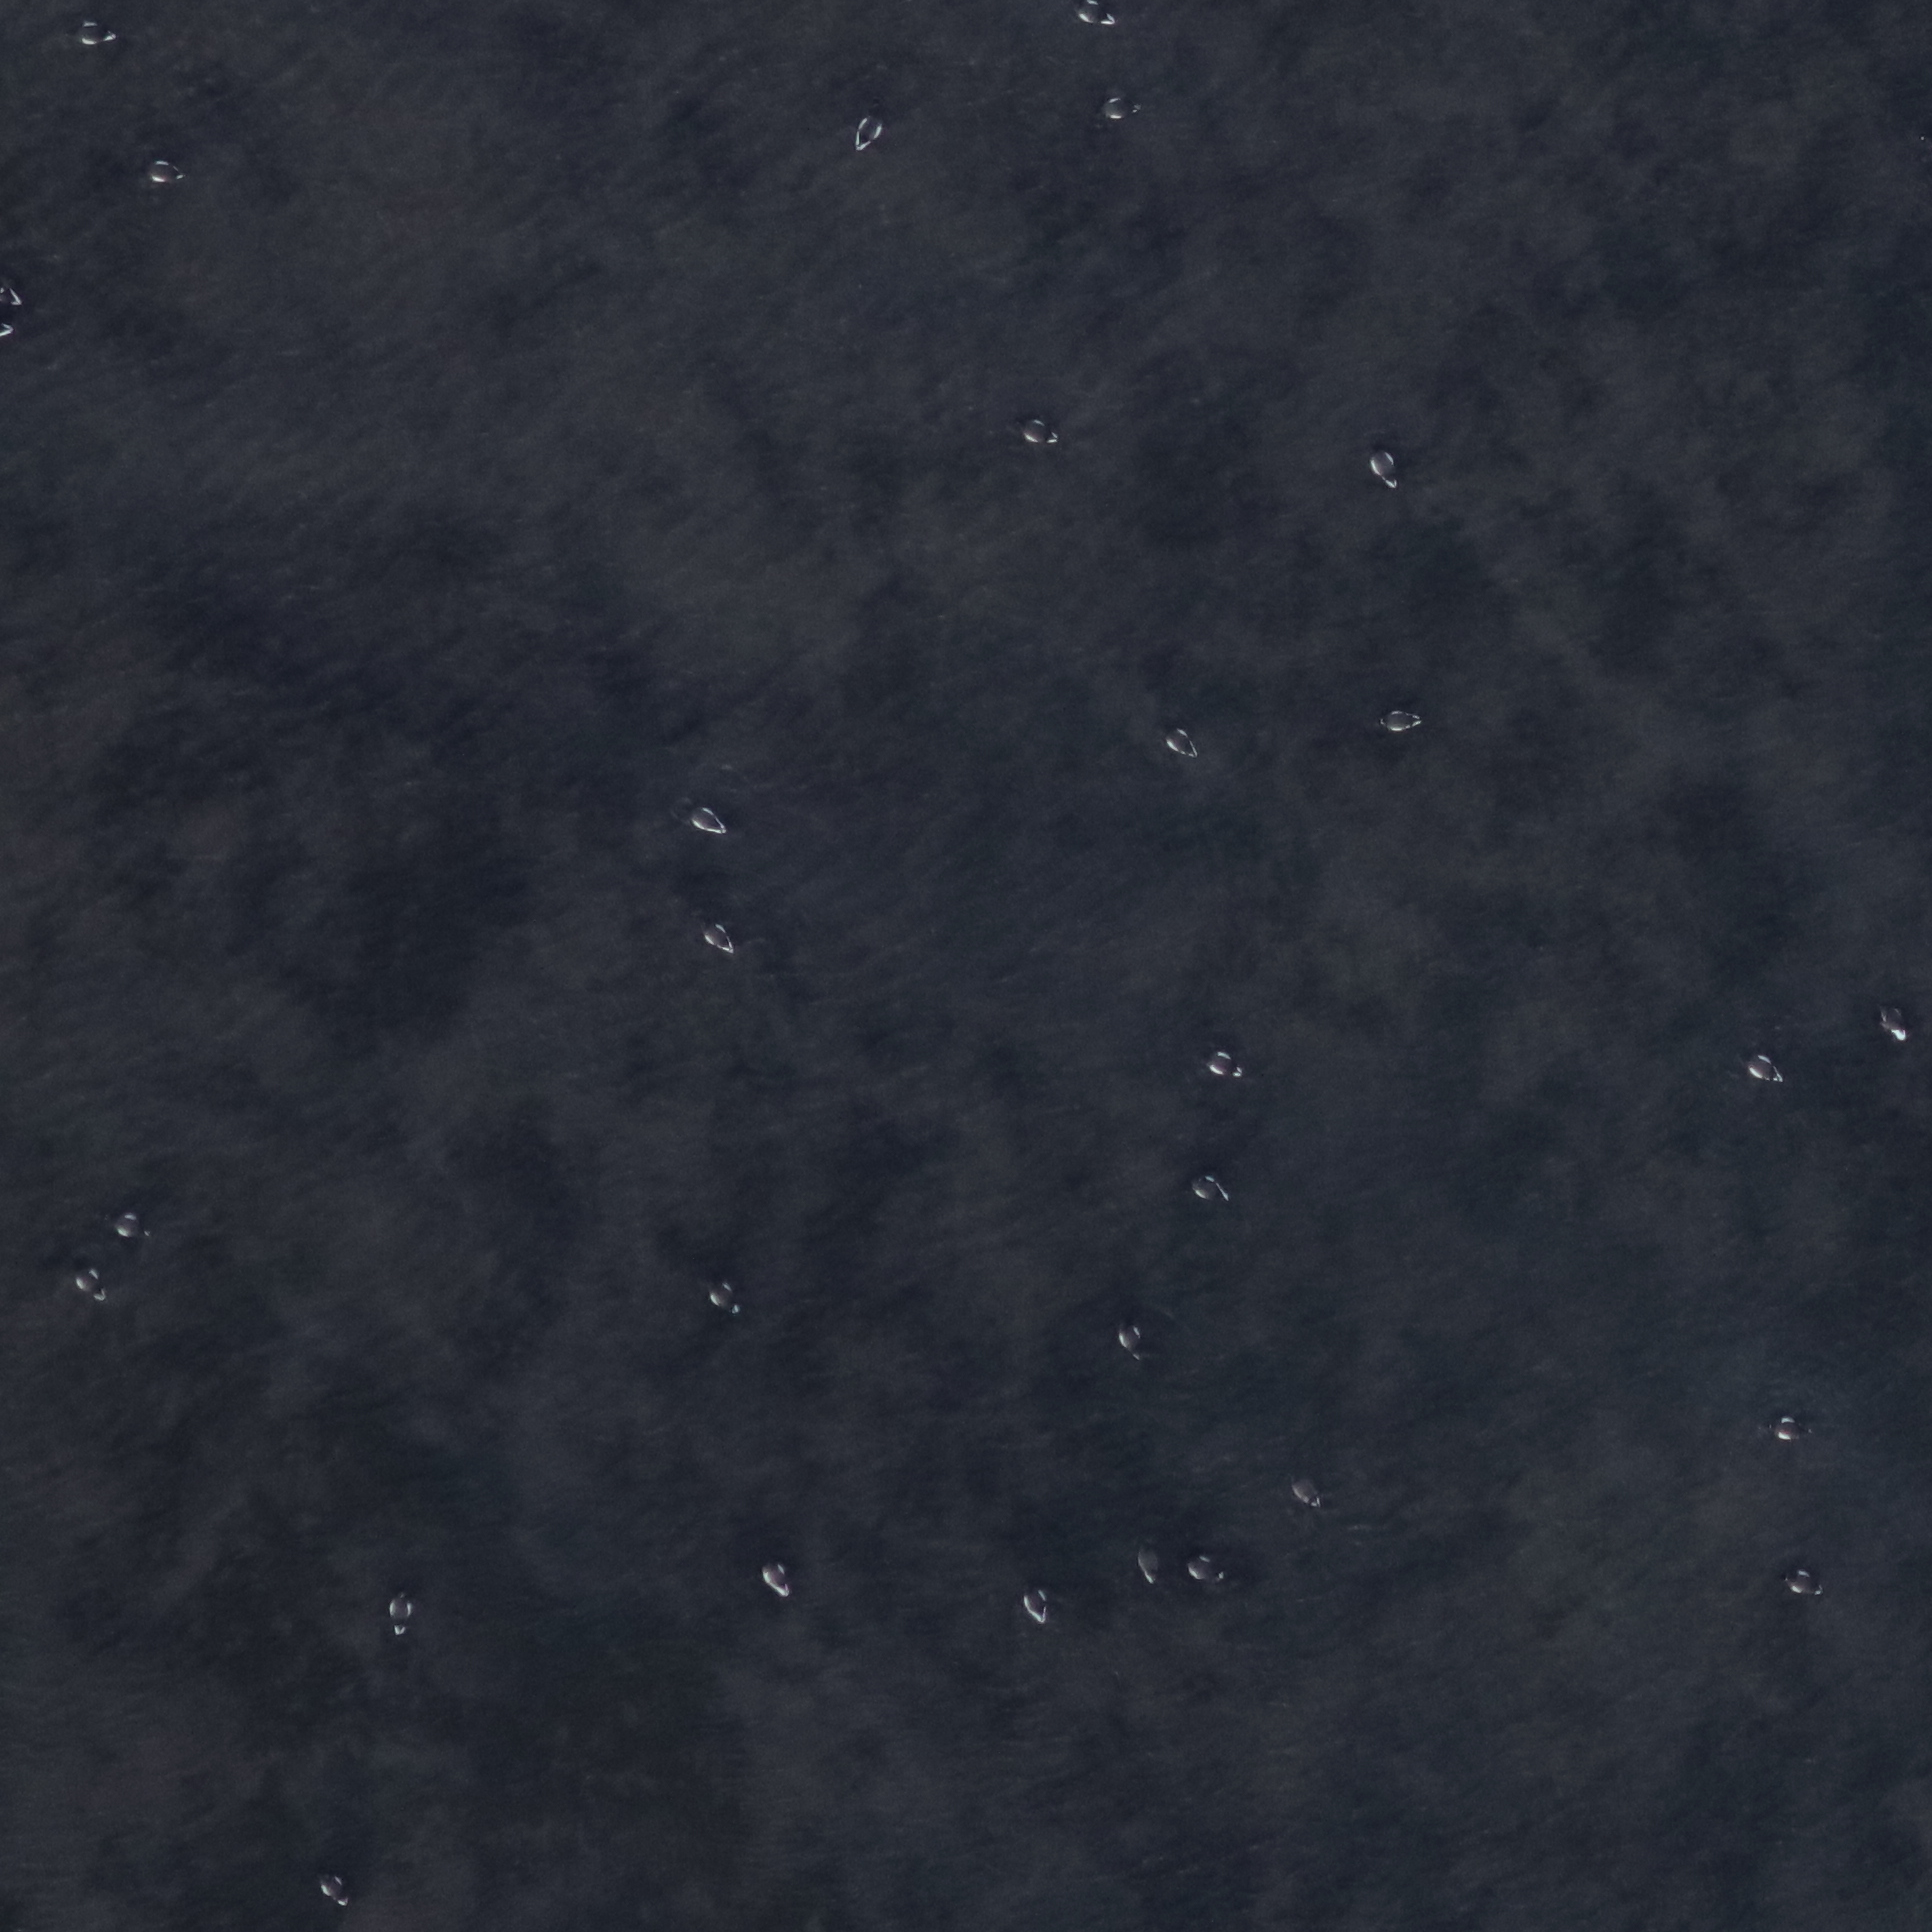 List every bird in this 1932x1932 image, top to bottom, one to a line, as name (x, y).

brant (1095, 14)
brant (94, 33)
brant (1117, 106)
brant (869, 129)
brant (162, 171)
brant (1037, 431)
brant (1383, 464)
brant (1398, 720)
brant (1182, 743)
brant (704, 817)
brant (716, 935)
brant (1890, 1021)
brant (1223, 1063)
brant (1761, 1066)
brant (1210, 1190)
brant (129, 1225)
brant (90, 1282)
brant (724, 1297)
brant (1131, 1338)
brant (1787, 1428)
brant (1306, 1491)
brant (1147, 1560)
brant (1203, 1568)
brant (777, 1579)
brant (1801, 1582)
brant (1037, 1604)
brant (400, 1611)
brant (333, 1886)